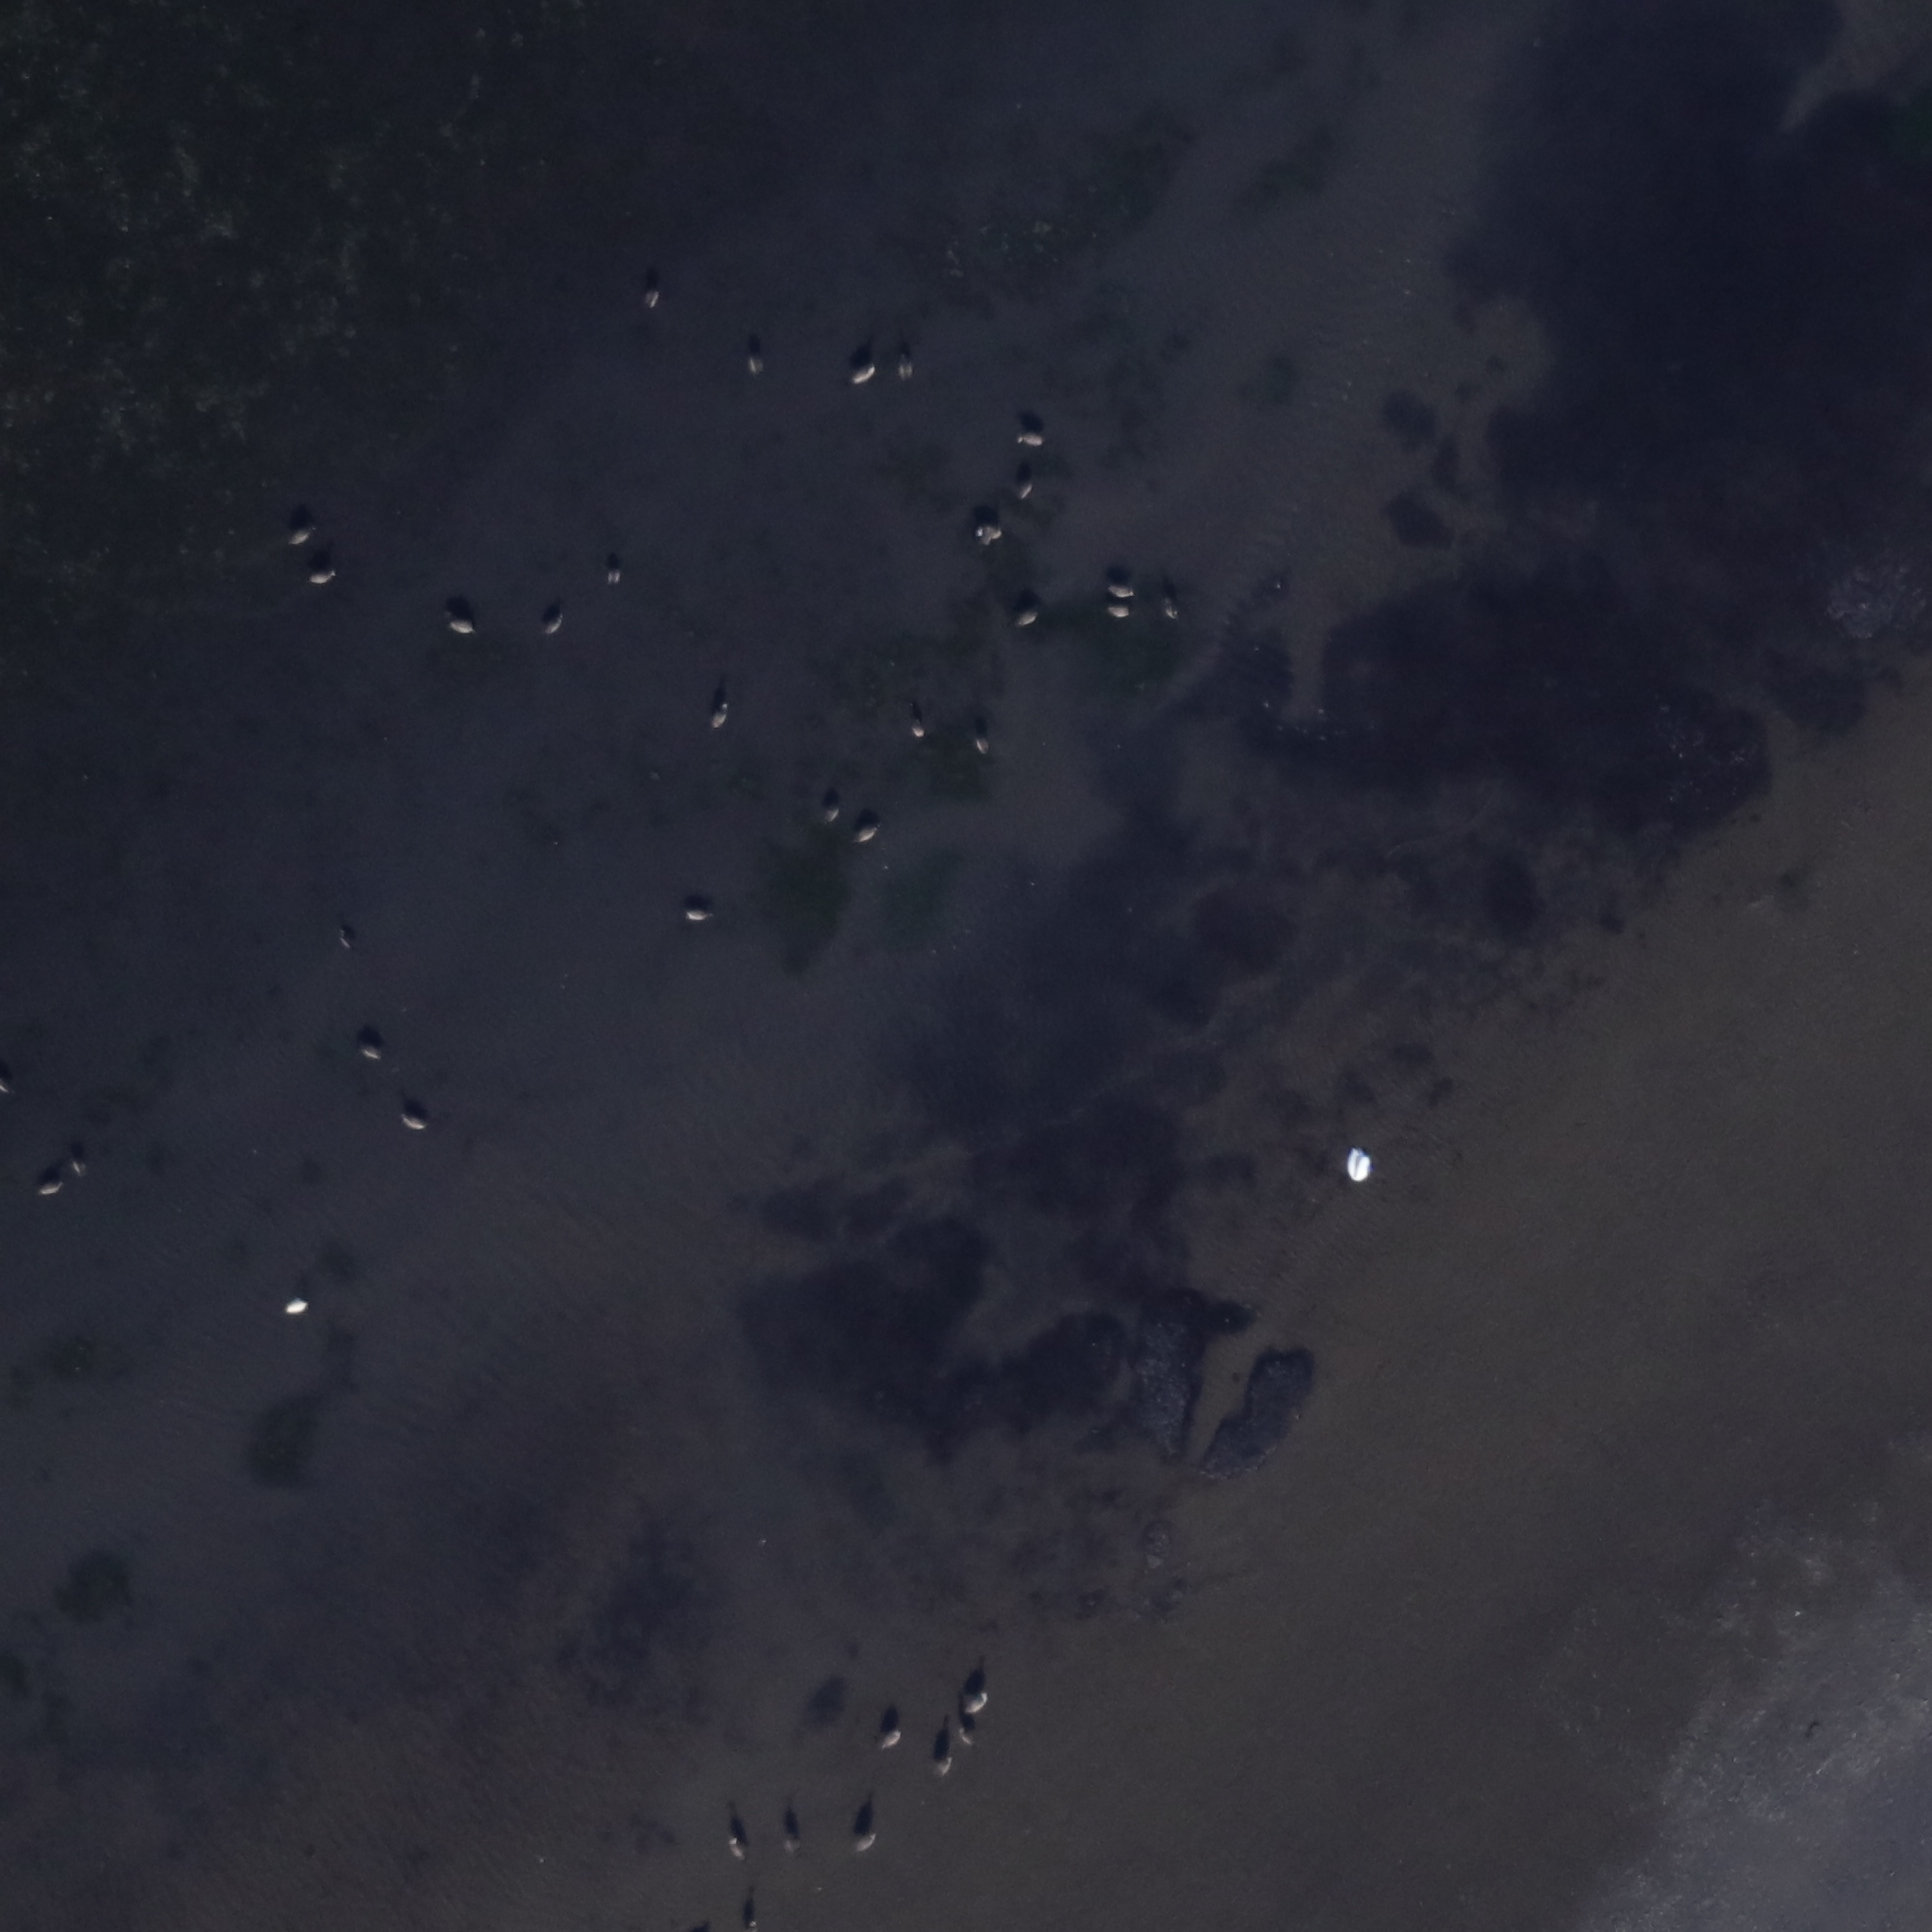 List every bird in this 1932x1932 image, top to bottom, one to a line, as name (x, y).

Canada goose (650, 297)
Canada goose (757, 365)
Canada goose (907, 369)
Canada goose (859, 373)
Canada goose (1031, 440)
Canada goose (1025, 485)
Canada goose (991, 531)
Canada goose (298, 534)
Canada goose (612, 578)
Canada goose (321, 580)
Canada goose (1130, 592)
Canada goose (1172, 609)
Canada goose (1122, 612)
Canada goose (1024, 617)
Canada goose (551, 625)
Canada goose (460, 628)
Canada goose (718, 716)
Canada goose (917, 731)
Canada goose (985, 745)
Canada goose (832, 815)
Canada goose (870, 833)
Canada goose (698, 915)
Canada goose (345, 939)
Canada goose (369, 1050)
Canada goose (415, 1122)
Canada goose (77, 1165)
Canada goose (49, 1185)
gull (295, 1308)
Canada goose (976, 1705)
Canada goose (968, 1735)
Canada goose (894, 1738)
Canada goose (942, 1763)
Canada goose (792, 1844)
Canada goose (867, 1844)
Canada goose (736, 1849)
Canada goose (753, 1932)